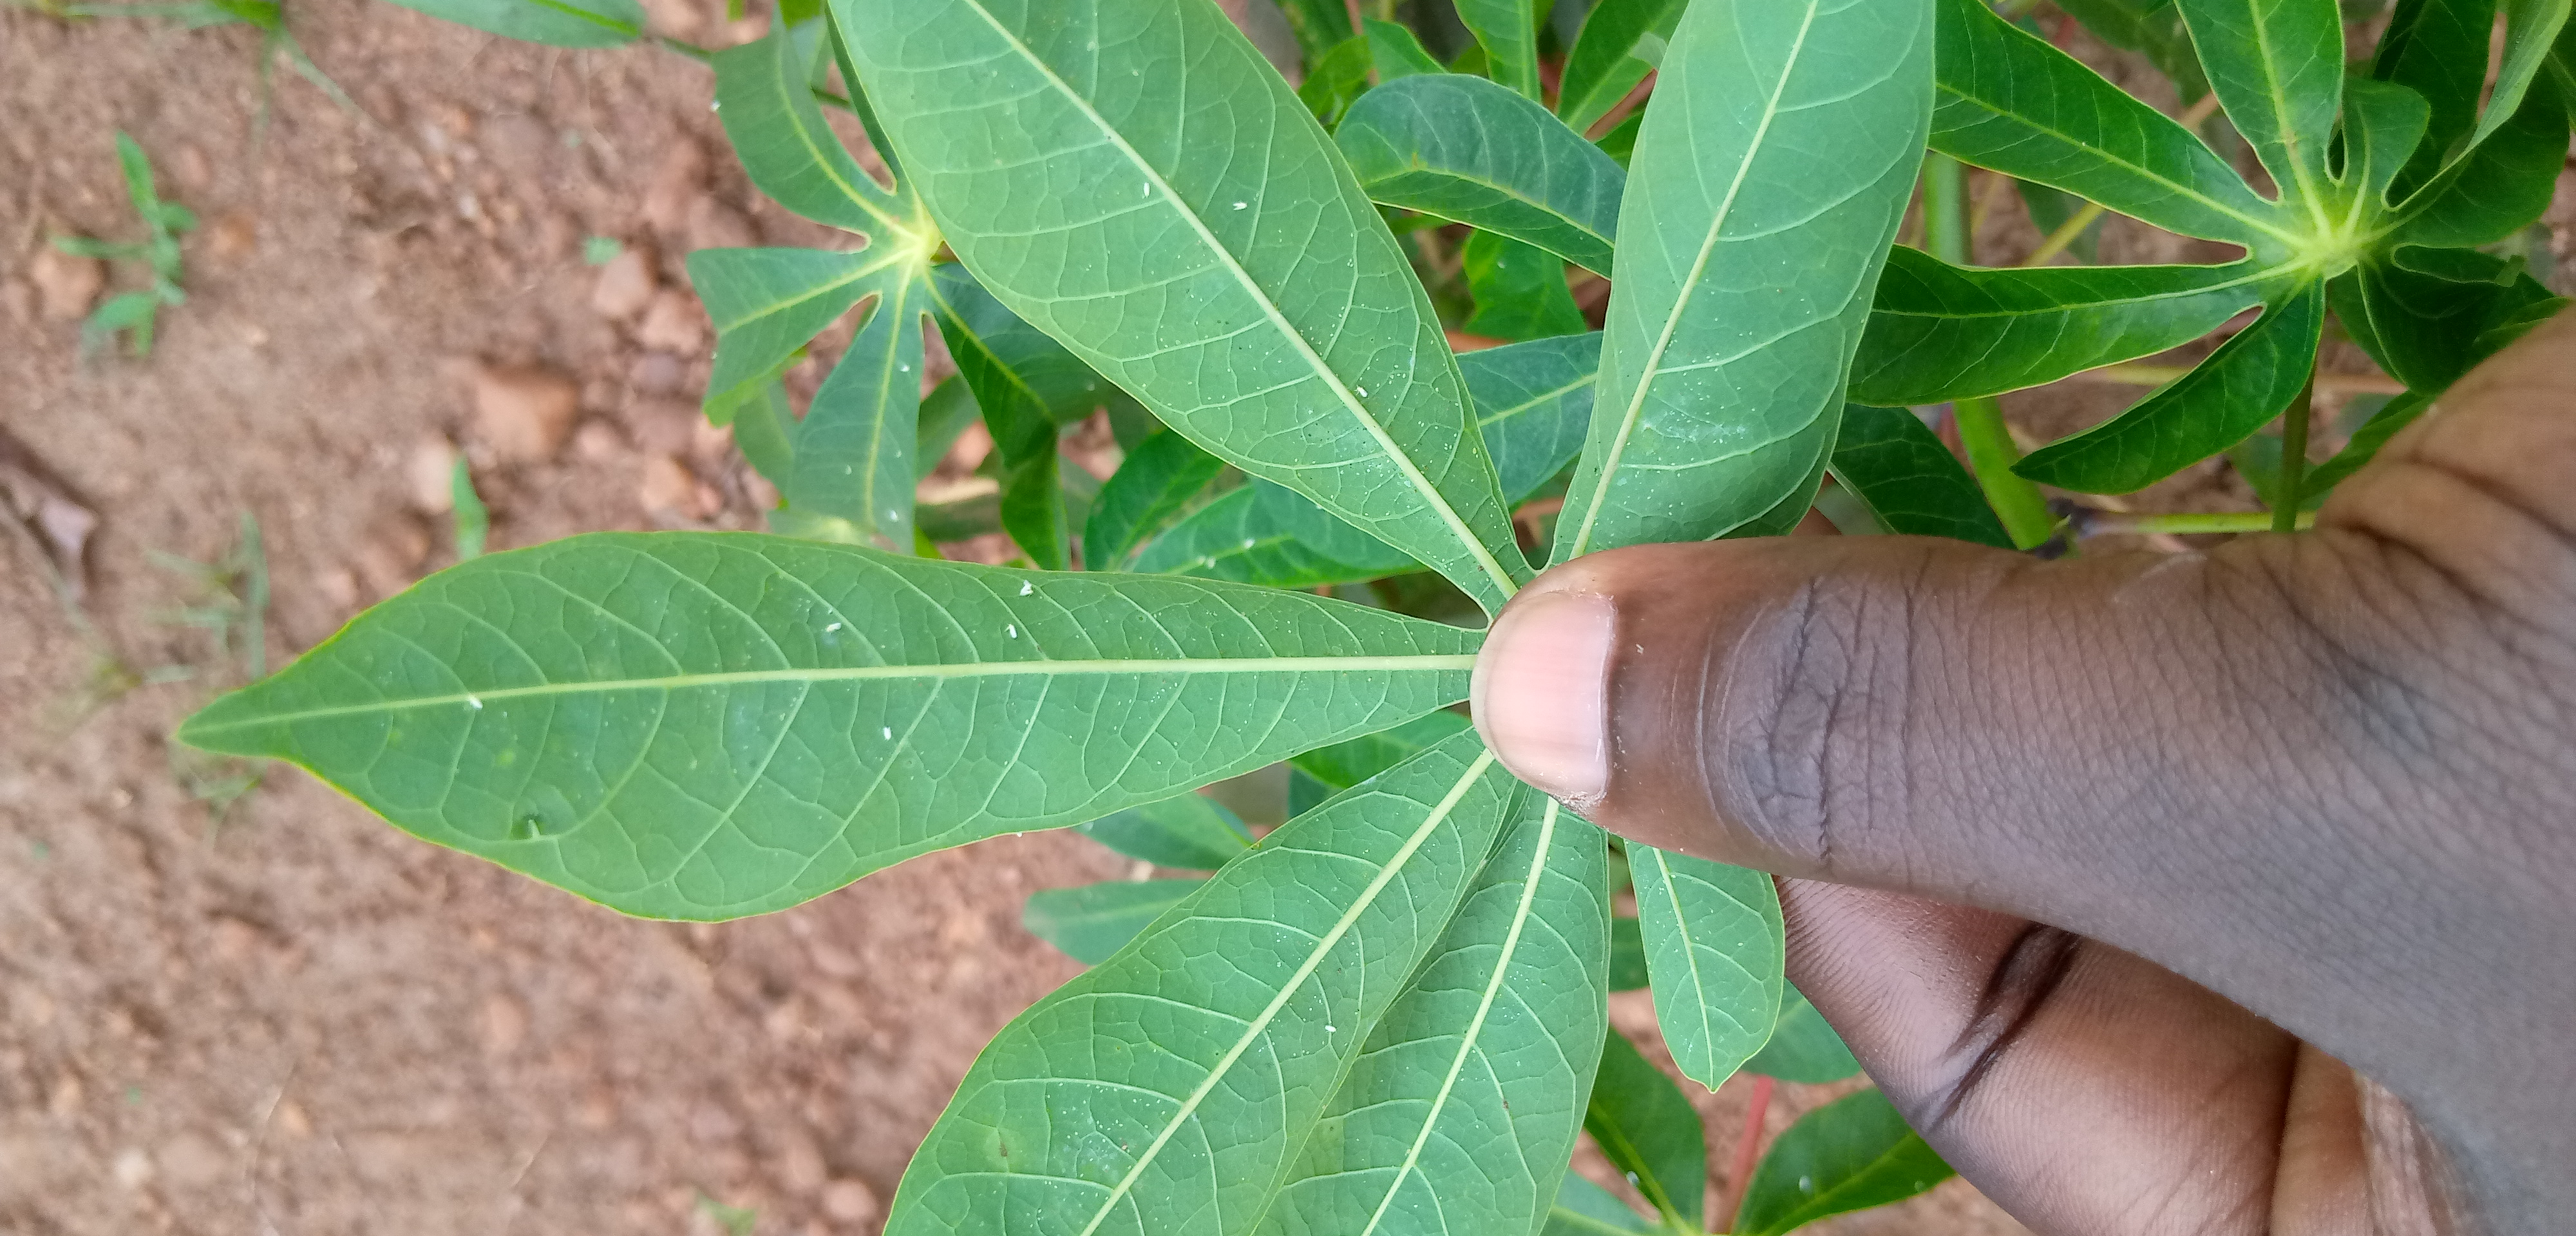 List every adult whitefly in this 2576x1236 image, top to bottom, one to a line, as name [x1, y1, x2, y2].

whitefly [1140, 180, 1152, 201]
whitefly [1230, 200, 1249, 211]
whitefly [1354, 384, 1370, 400]
whitefly [1018, 577, 1037, 598]
whitefly [825, 621, 843, 634]
whitefly [1005, 623, 1020, 640]
whitefly [466, 691, 486, 712]
whitefly [881, 724, 895, 741]
whitefly [1323, 1022, 1338, 1034]